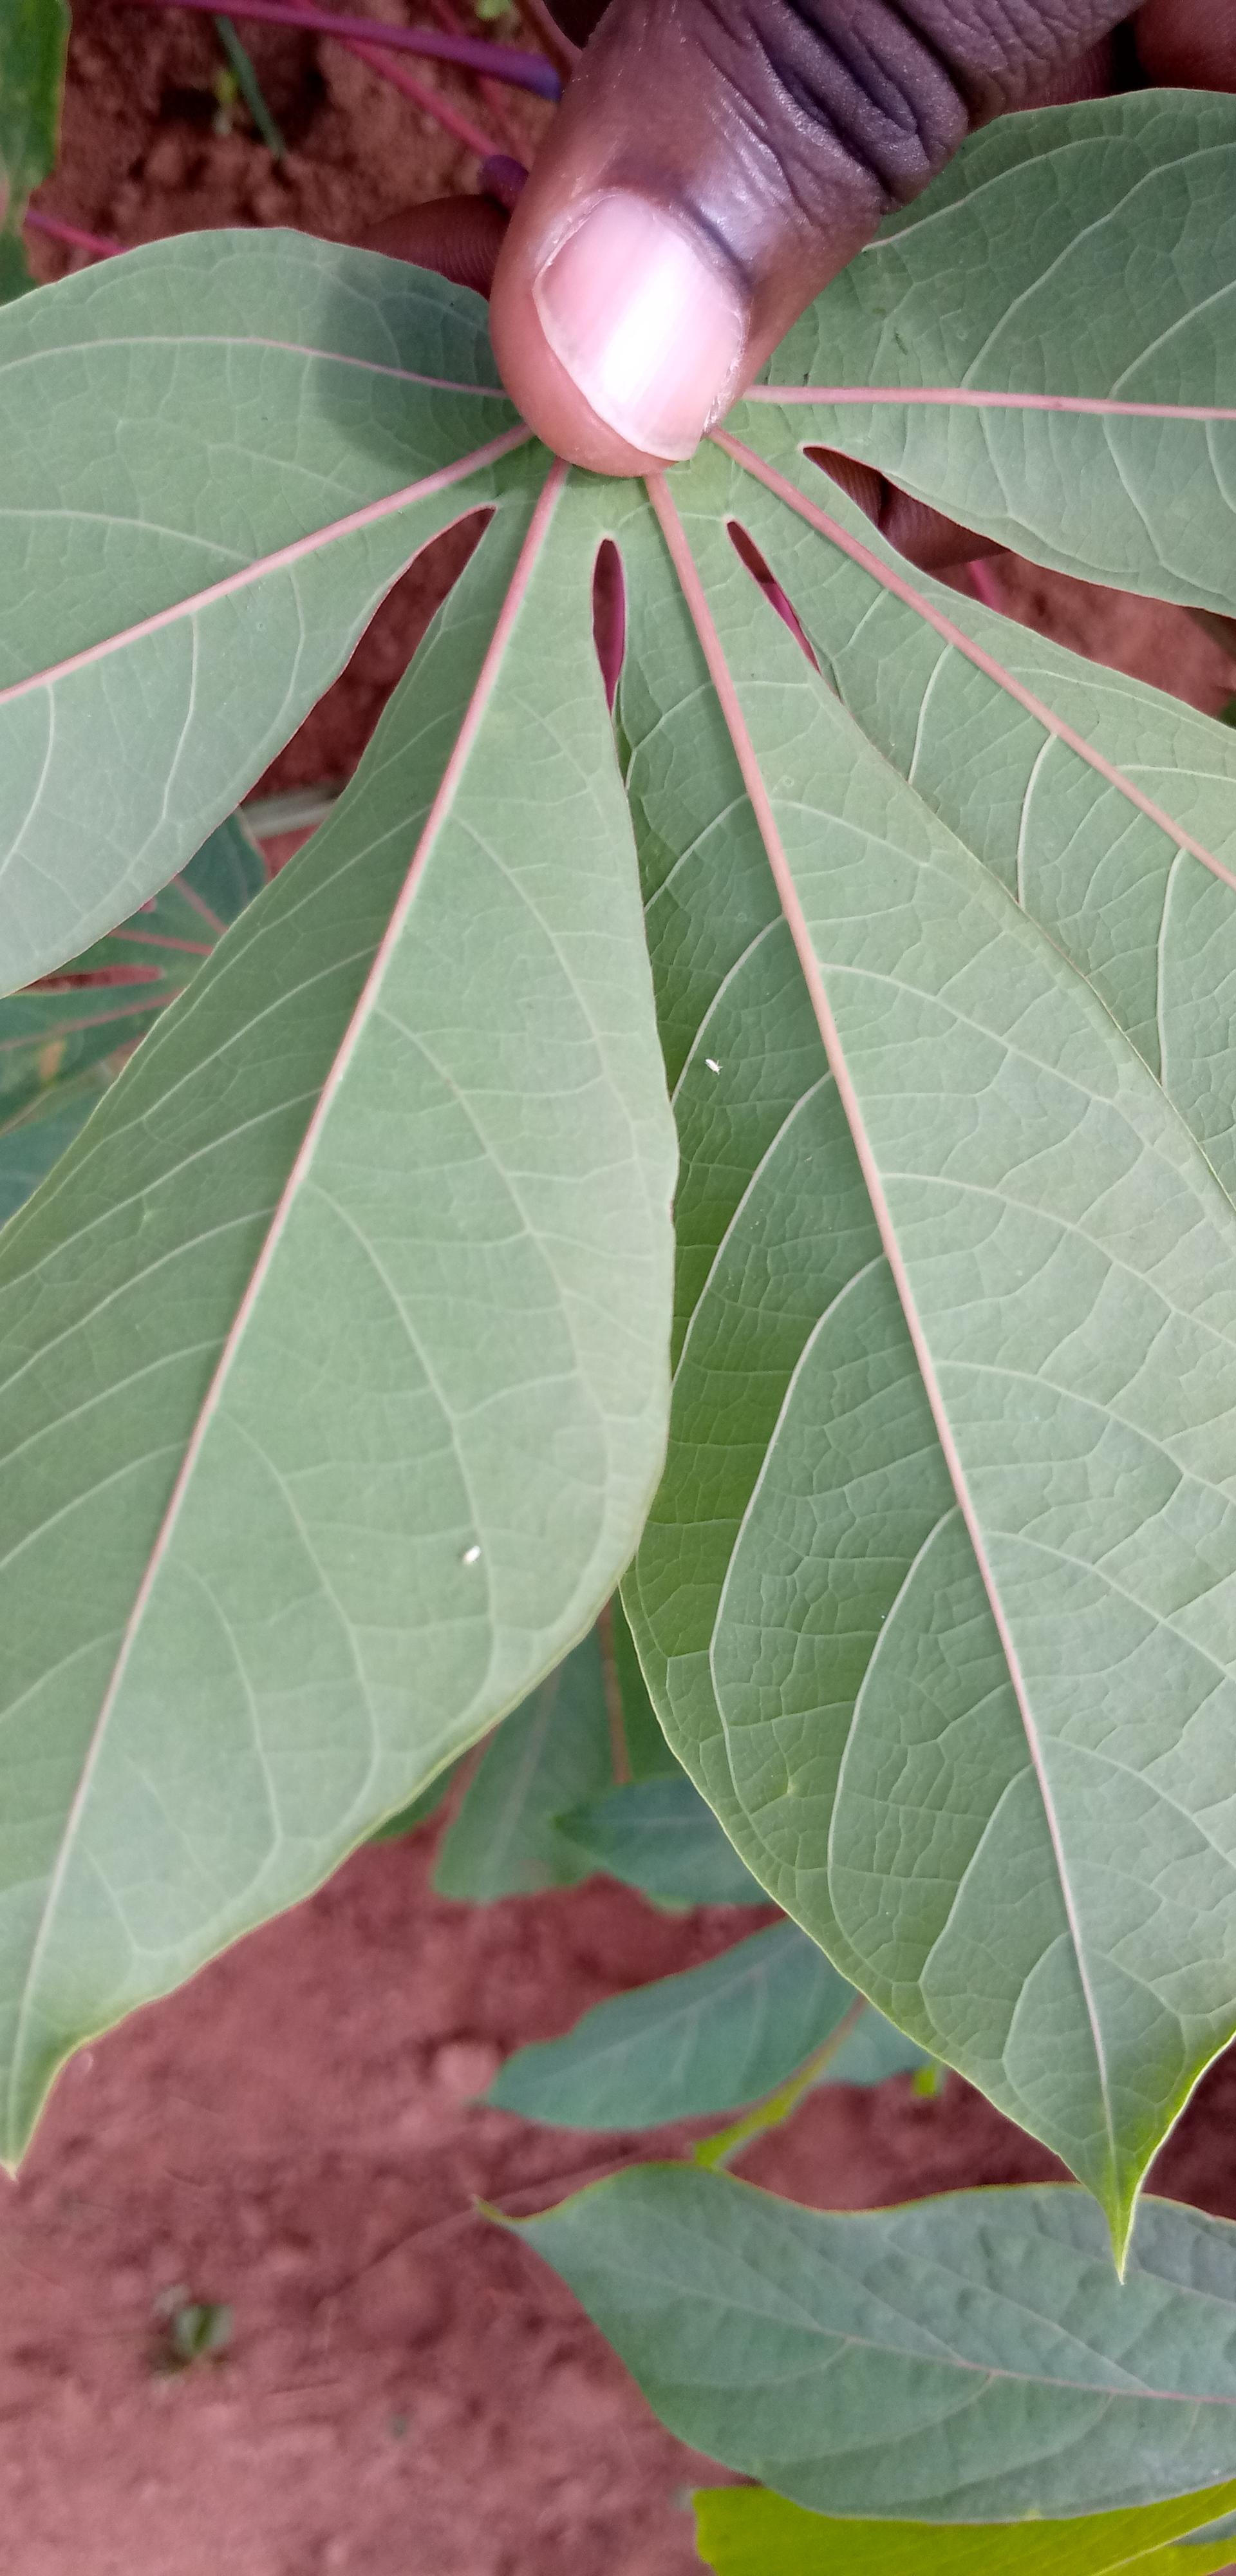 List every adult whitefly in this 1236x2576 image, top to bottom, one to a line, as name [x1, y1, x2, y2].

whitefly [695, 1046, 731, 1083]
whitefly [456, 1537, 491, 1573]